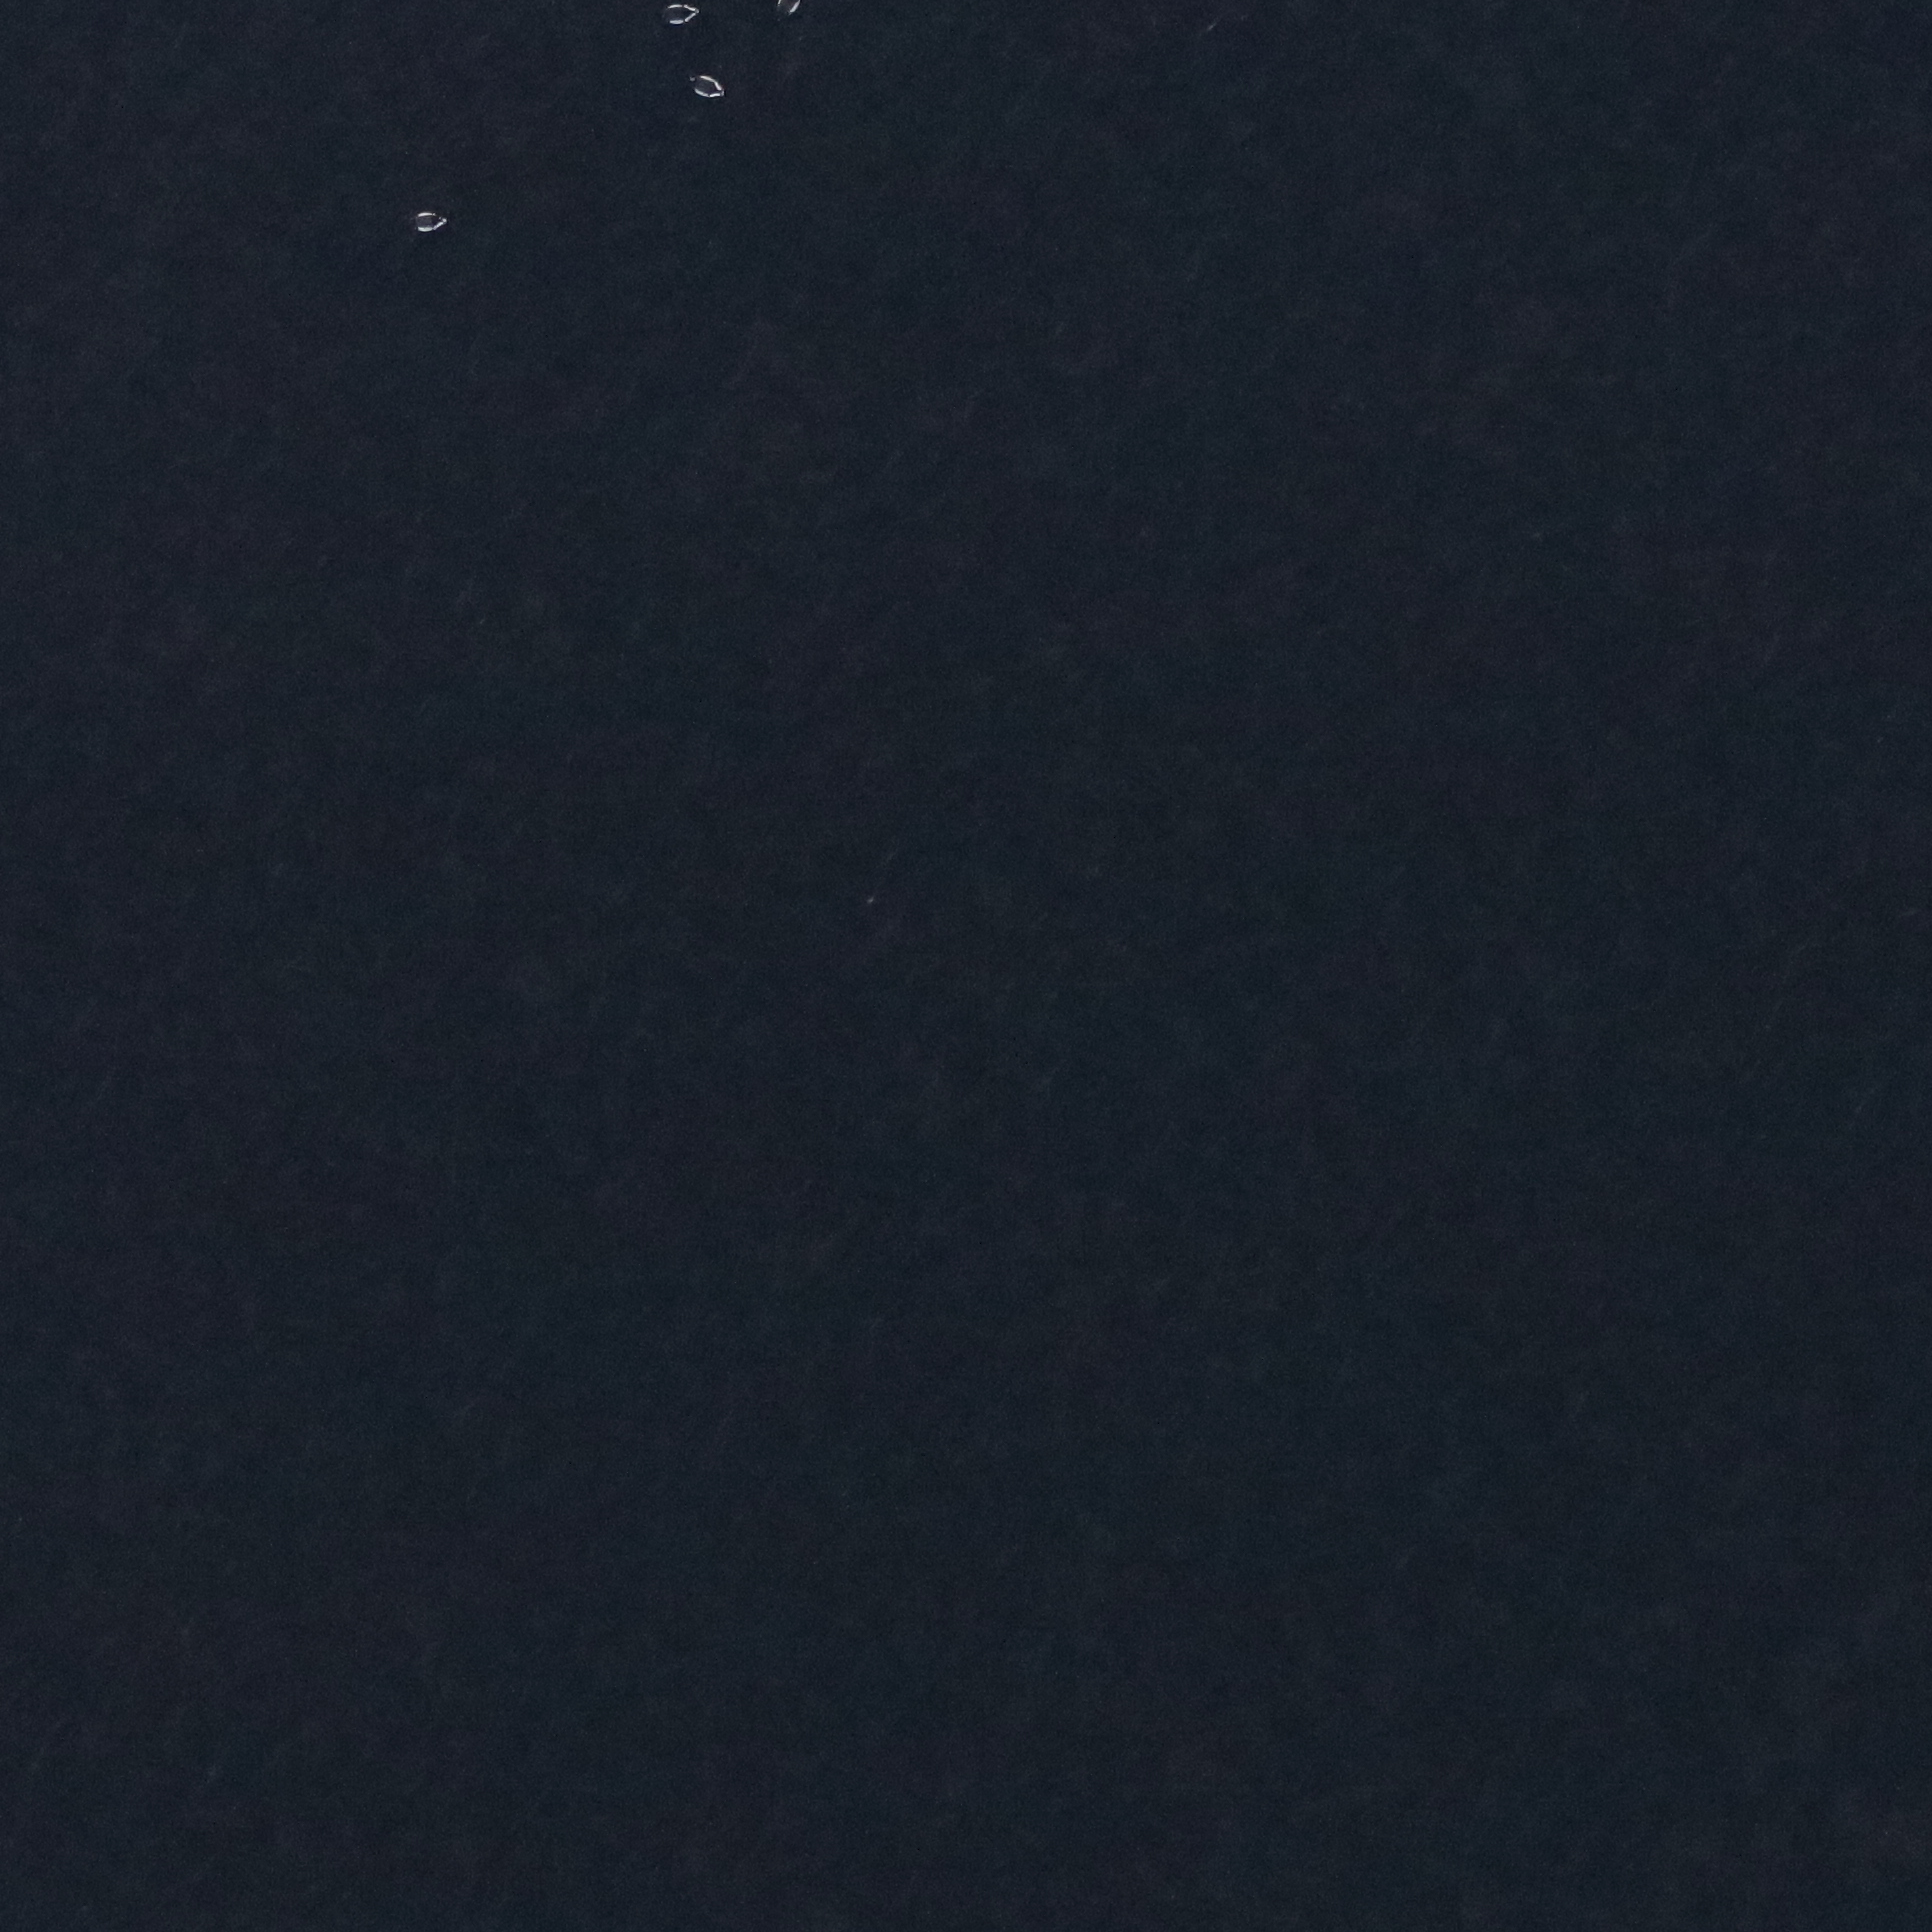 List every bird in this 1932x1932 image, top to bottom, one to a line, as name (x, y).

brant (787, 1)
brant (678, 15)
brant (704, 86)
brant (426, 221)